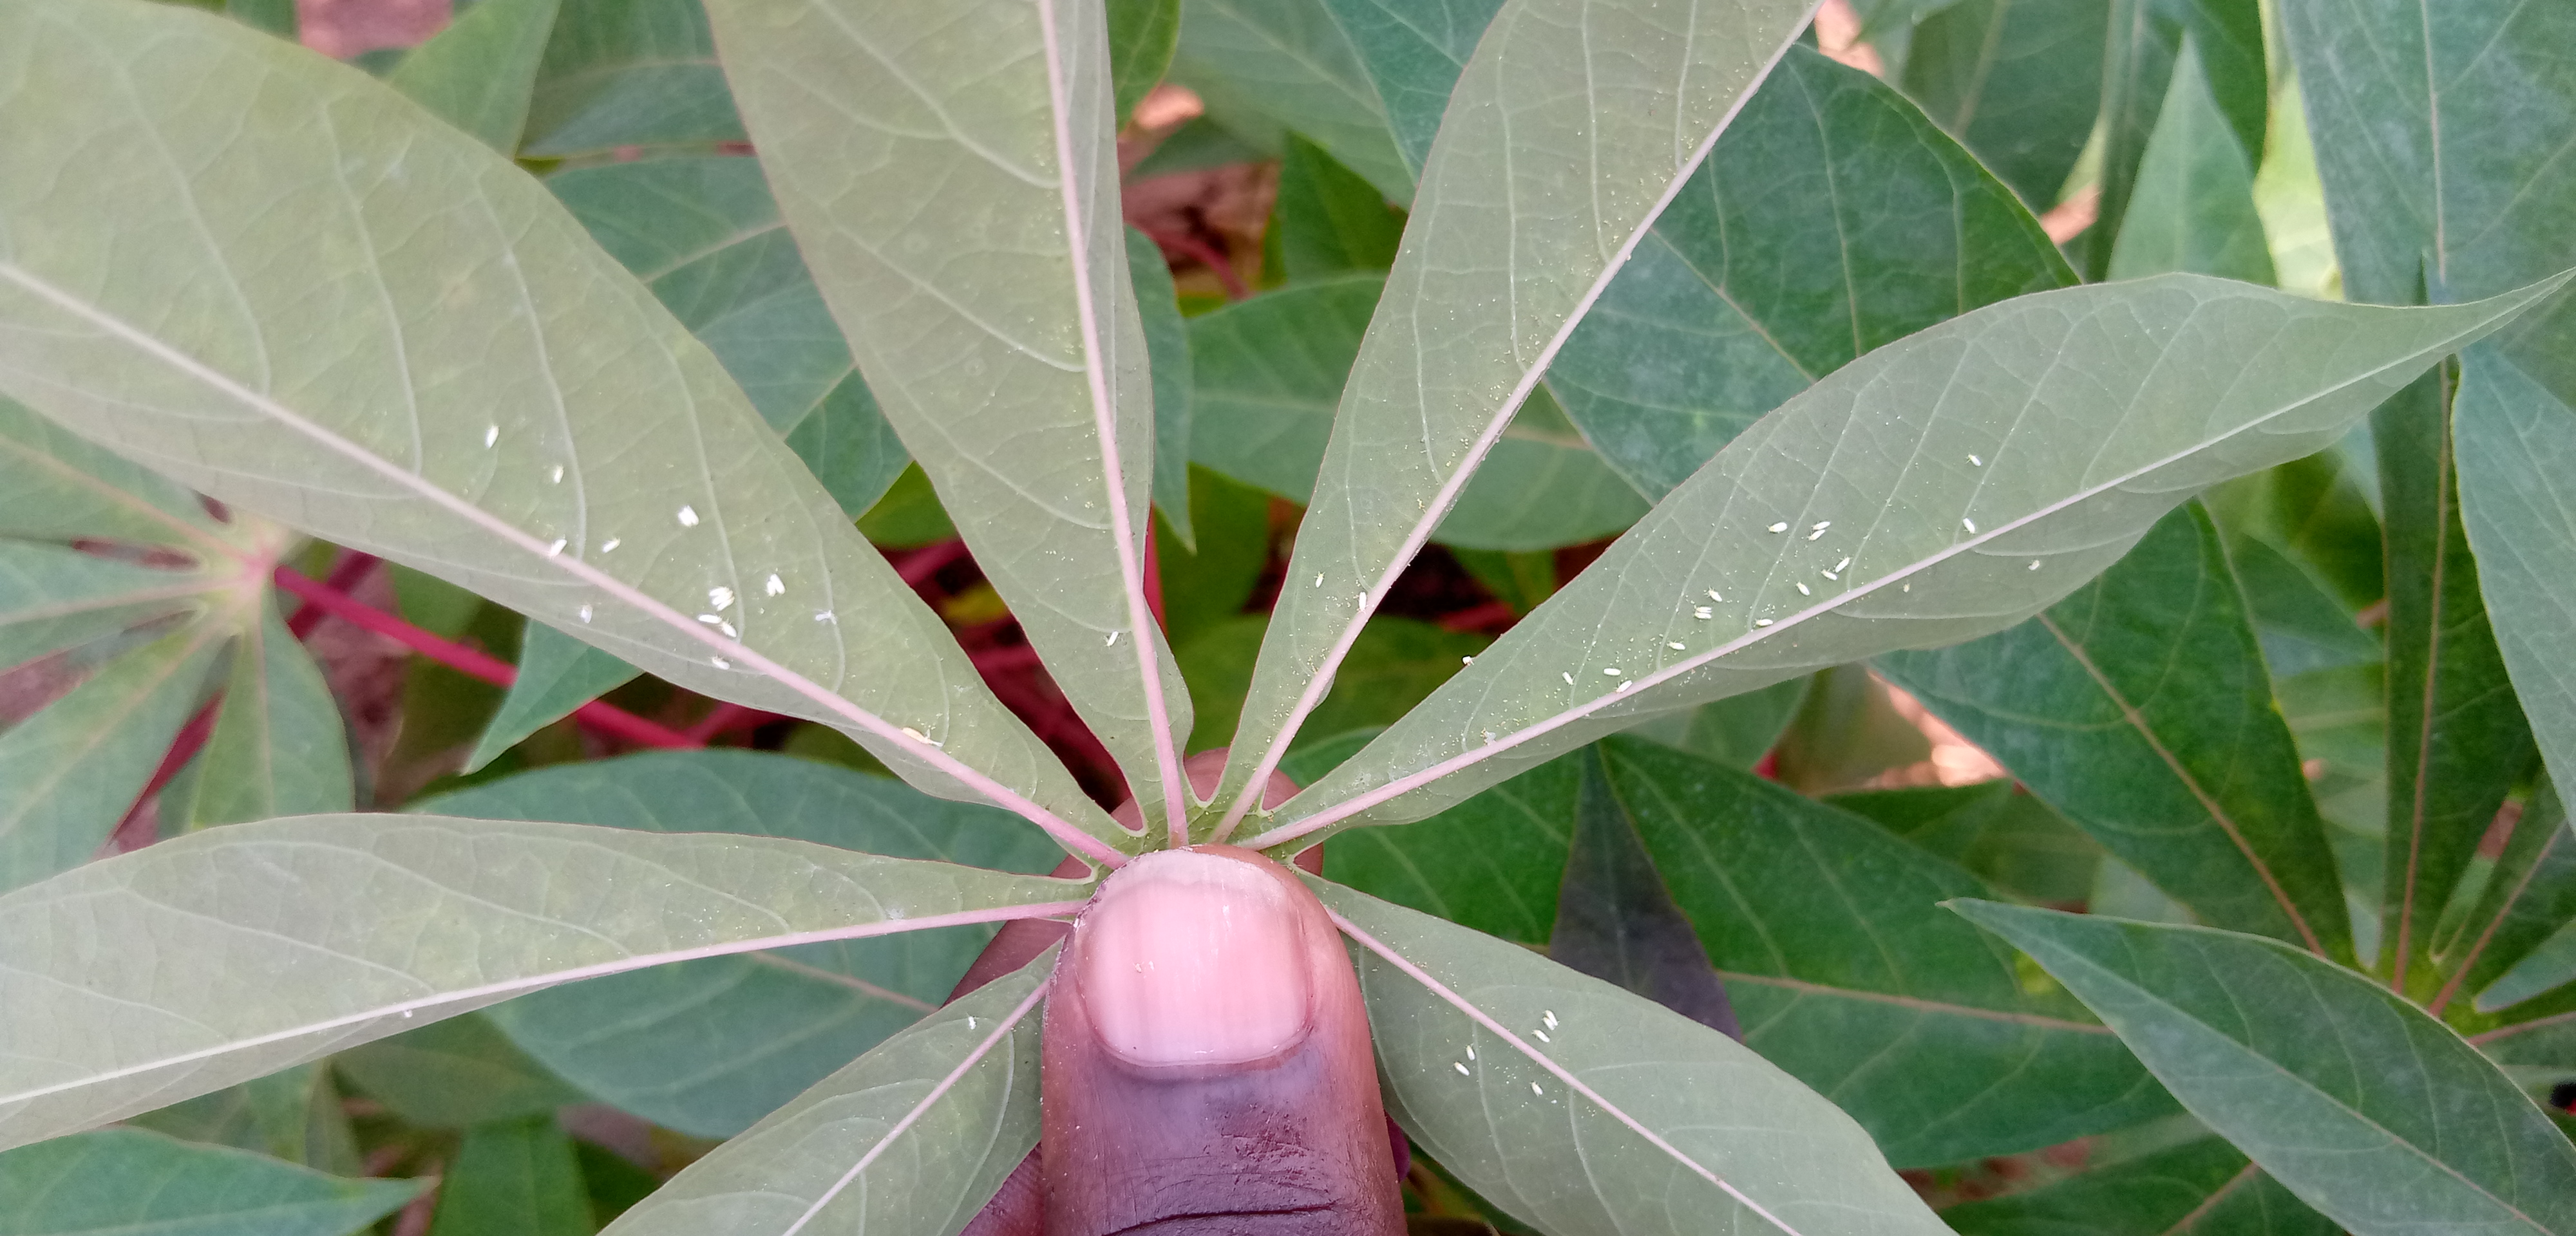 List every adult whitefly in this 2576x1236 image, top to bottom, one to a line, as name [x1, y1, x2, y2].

whitefly [486, 421, 502, 451]
whitefly [1967, 451, 1982, 469]
whitefly [551, 462, 567, 484]
whitefly [674, 504, 701, 529]
whitefly [1811, 516, 1830, 529]
whitefly [1961, 516, 1977, 537]
whitefly [1766, 521, 1790, 534]
whitefly [1807, 528, 1826, 541]
whitefly [601, 534, 623, 552]
whitefly [550, 536, 569, 557]
whitefly [1833, 554, 1852, 572]
whitefly [2026, 556, 2043, 573]
whitefly [1820, 567, 1837, 582]
whitefly [766, 570, 787, 597]
whitefly [1311, 572, 1327, 589]
whitefly [707, 579, 737, 609]
whitefly [1795, 581, 1812, 597]
whitefly [1708, 586, 1723, 604]
whitefly [1357, 590, 1367, 610]
whitefly [809, 604, 840, 629]
whitefly [1690, 604, 1714, 622]
whitefly [698, 612, 721, 623]
whitefly [1752, 617, 1774, 626]
whitefly [721, 622, 738, 638]
whitefly [1105, 627, 1121, 651]
whitefly [1668, 640, 1687, 653]
whitefly [1461, 653, 1477, 668]
whitefly [709, 654, 735, 669]
whitefly [1603, 666, 1624, 677]
whitefly [1562, 669, 1575, 688]
whitefly [1615, 679, 1633, 693]
whitefly [965, 1013, 983, 1033]
whitefly [1531, 1027, 1553, 1044]
whitefly [1464, 1042, 1475, 1065]
whitefly [1454, 1060, 1469, 1081]
whitefly [1529, 1080, 1544, 1098]